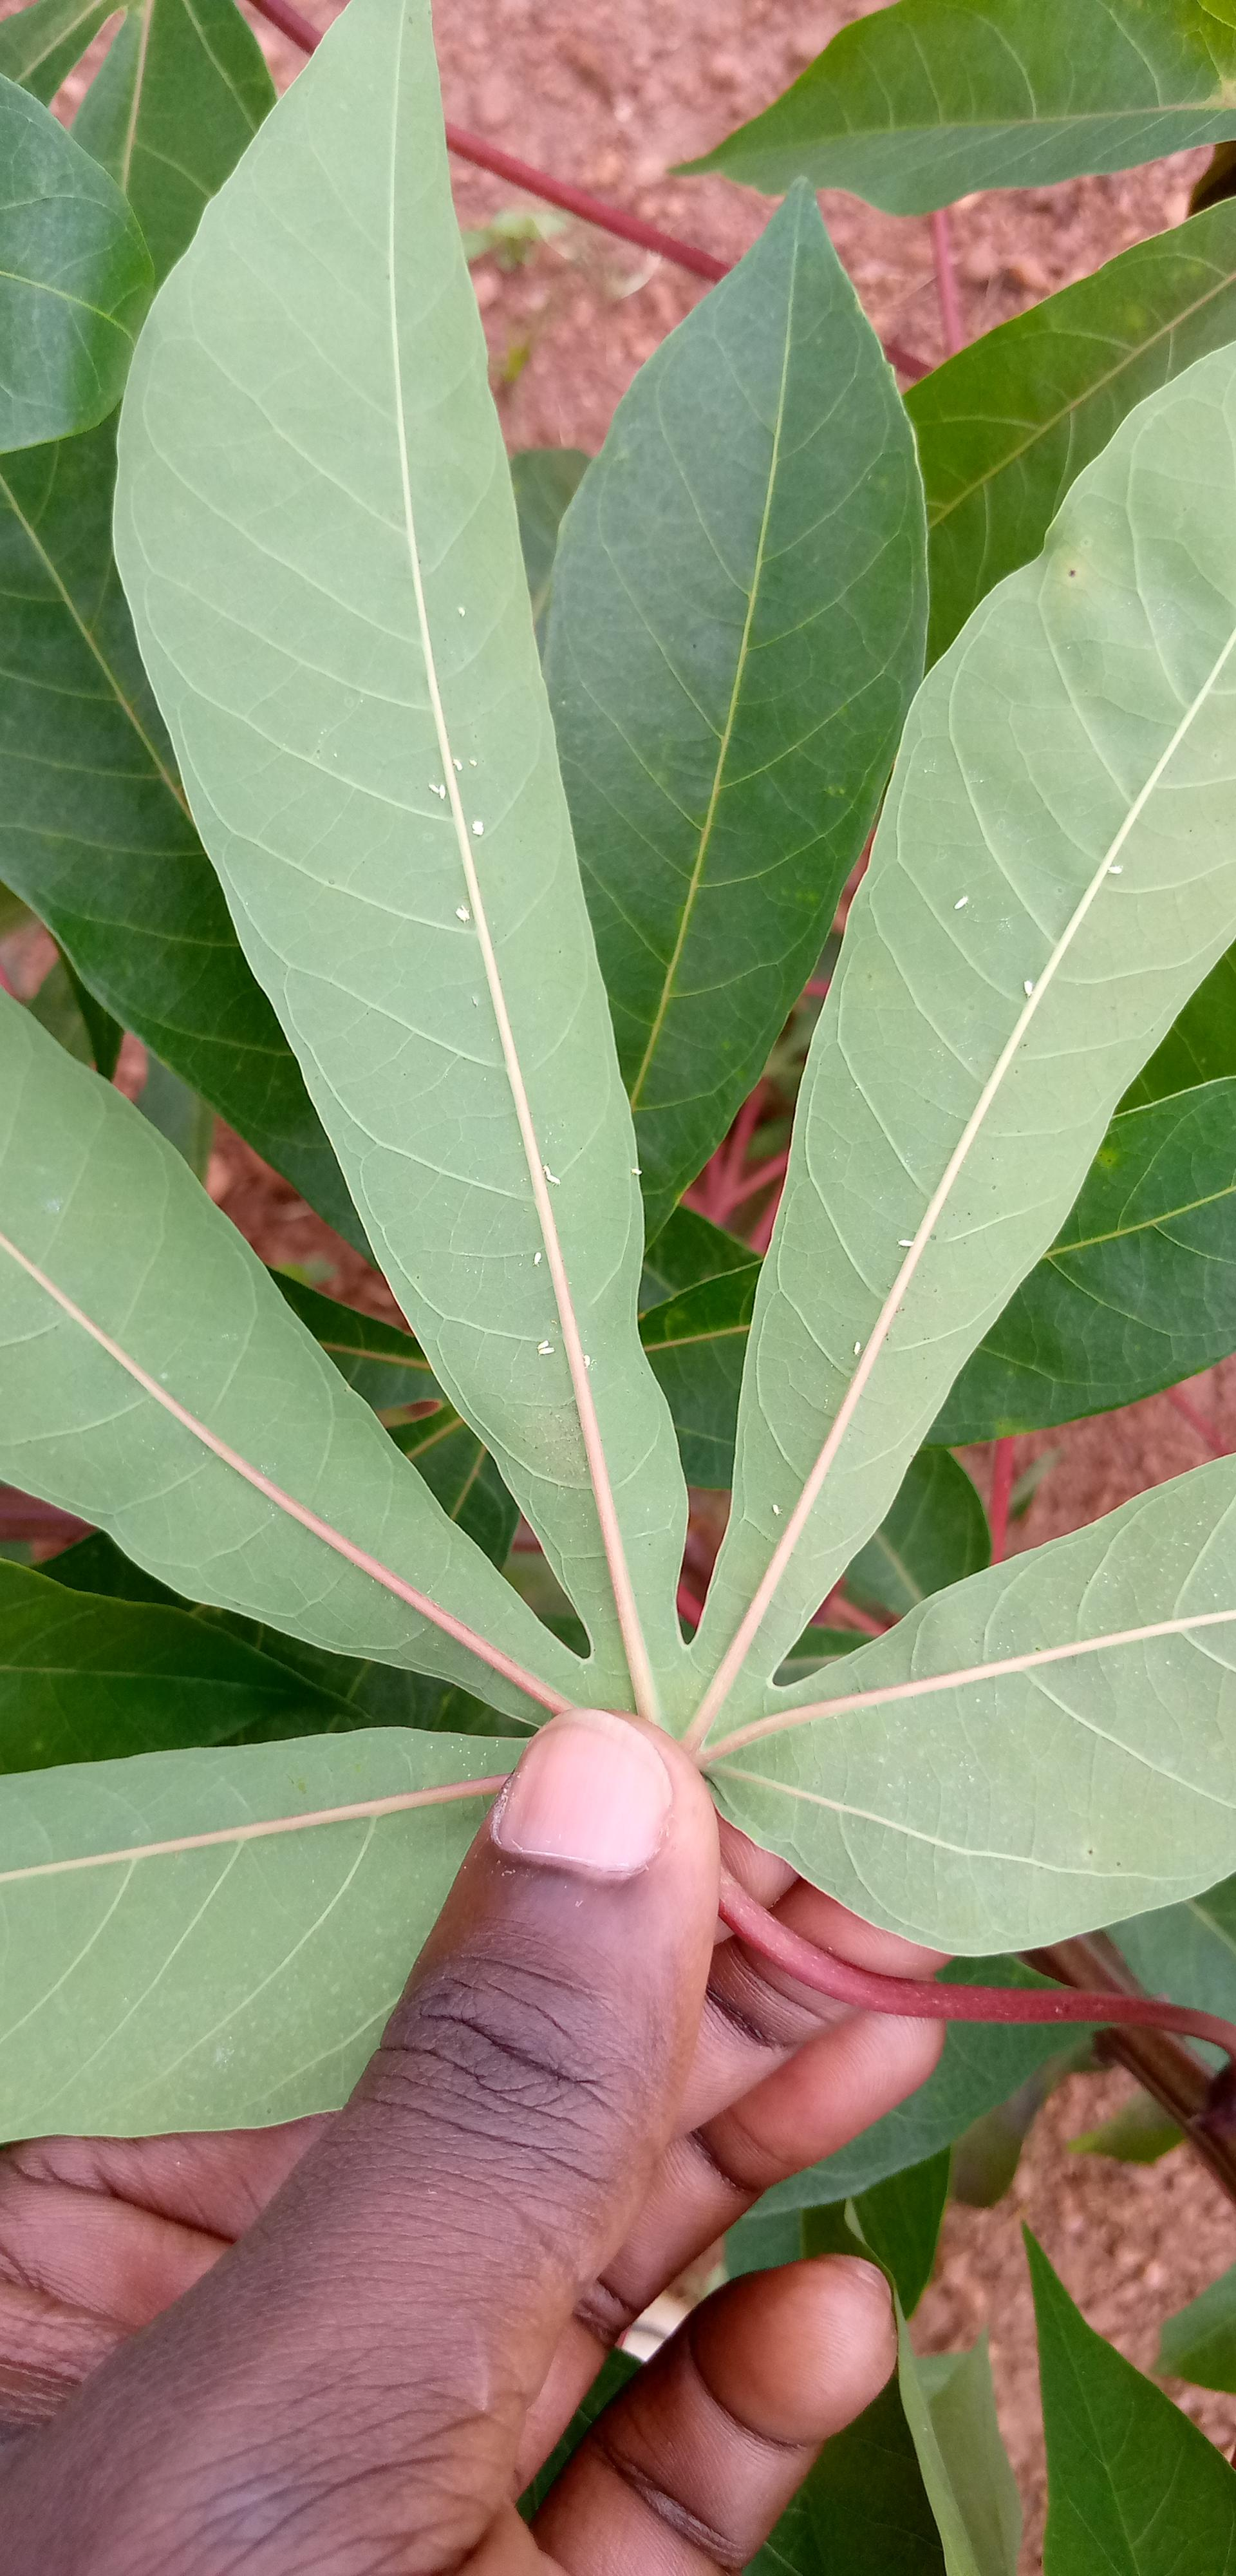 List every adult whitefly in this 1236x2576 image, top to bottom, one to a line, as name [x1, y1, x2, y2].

whitefly [456, 603, 468, 618]
whitefly [451, 757, 463, 772]
whitefly [467, 757, 480, 768]
whitefly [427, 782, 438, 795]
whitefly [438, 784, 447, 800]
whitefly [471, 820, 484, 828]
whitefly [471, 828, 484, 835]
whitefly [1107, 864, 1123, 876]
whitefly [953, 895, 971, 910]
whitefly [456, 909, 467, 921]
whitefly [1023, 979, 1035, 998]
whitefly [543, 1164, 552, 1175]
whitefly [629, 1166, 643, 1177]
whitefly [546, 1175, 561, 1185]
whitefly [895, 1238, 915, 1247]
whitefly [532, 1249, 543, 1267]
whitefly [538, 1339, 550, 1349]
whitefly [852, 1340, 863, 1356]
whitefly [538, 1347, 558, 1356]
whitefly [583, 1354, 593, 1368]
whitefly [771, 1503, 783, 1517]